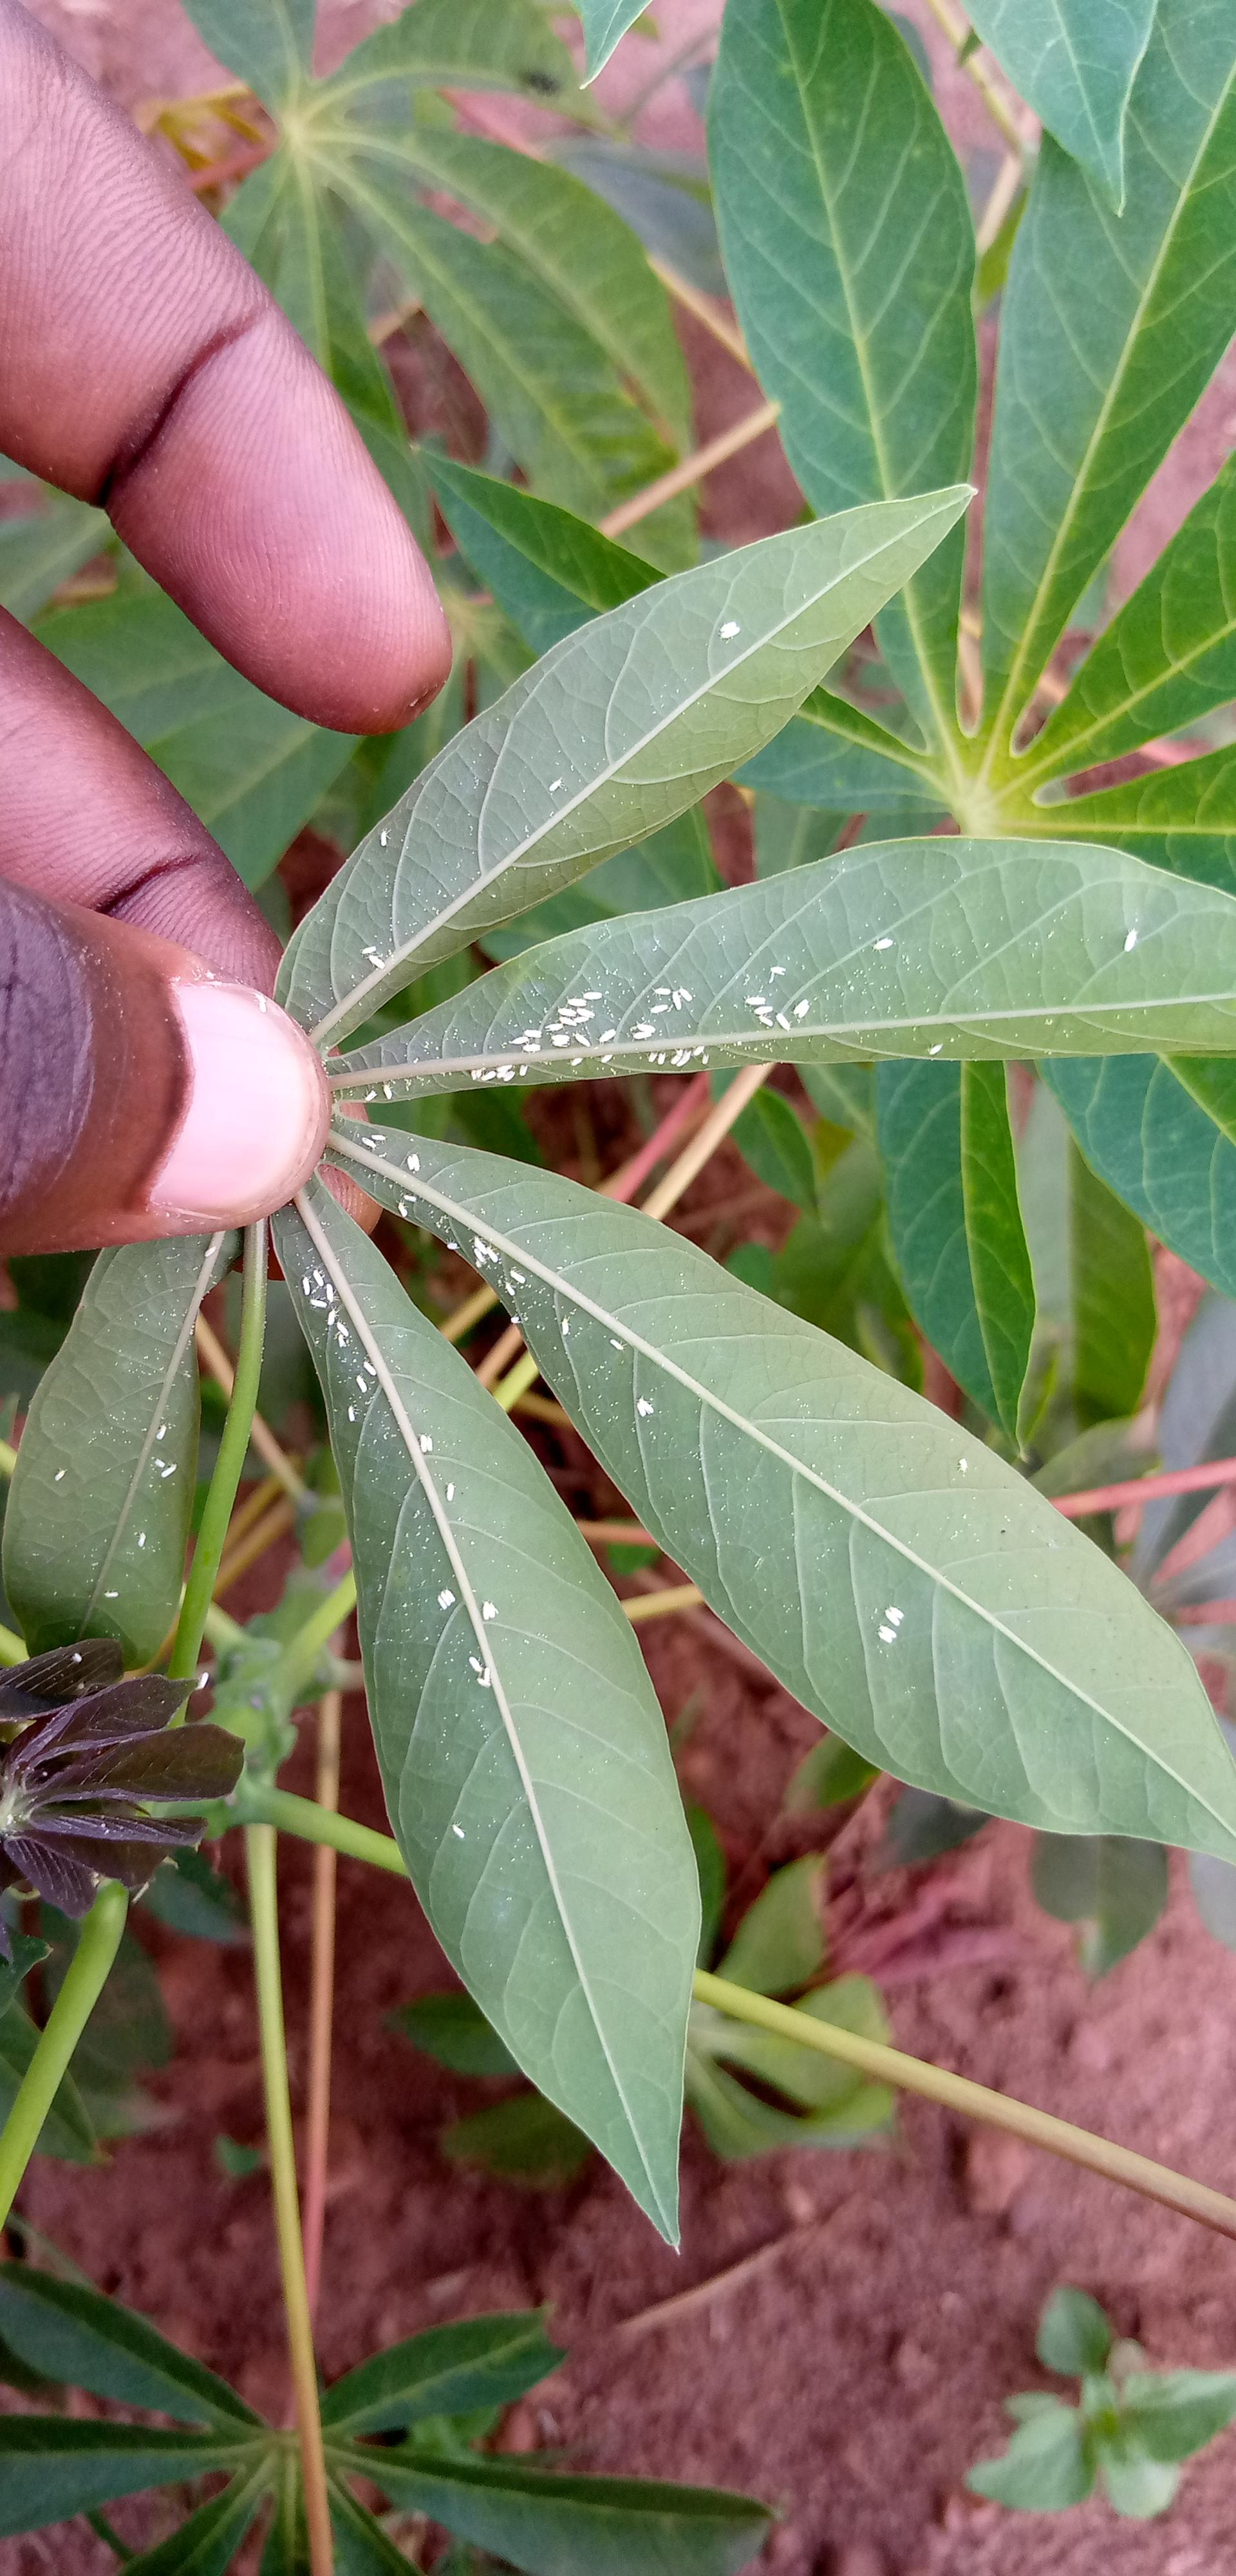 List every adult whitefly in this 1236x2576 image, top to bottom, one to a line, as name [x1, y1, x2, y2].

whitefly [719, 620, 736, 632]
whitefly [718, 625, 742, 641]
whitefly [546, 777, 564, 796]
whitefly [379, 827, 390, 849]
whitefly [1119, 922, 1139, 956]
whitefly [871, 934, 898, 954]
whitefly [360, 945, 378, 957]
whitefly [366, 953, 387, 971]
whitefly [768, 963, 790, 979]
whitefly [650, 985, 673, 996]
whitefly [678, 986, 695, 1003]
whitefly [581, 989, 605, 1001]
whitefly [671, 990, 684, 1011]
whitefly [743, 995, 767, 1006]
whitefly [565, 996, 589, 1007]
whitefly [792, 998, 810, 1015]
whitefly [646, 999, 671, 1015]
whitefly [257, 1002, 268, 1013]
whitefly [798, 1003, 811, 1019]
whitefly [753, 1005, 775, 1016]
whitefly [557, 1005, 579, 1018]
whitefly [577, 1007, 596, 1019]
whitefly [774, 1010, 794, 1031]
whitefly [758, 1014, 774, 1028]
whitefly [558, 1015, 577, 1027]
whitefly [574, 1016, 593, 1025]
whitefly [636, 1021, 657, 1035]
whitefly [543, 1021, 565, 1031]
whitefly [599, 1027, 617, 1045]
whitefly [523, 1027, 545, 1039]
whitefly [631, 1030, 654, 1040]
whitefly [573, 1032, 592, 1048]
whitefly [550, 1034, 572, 1041]
whitefly [509, 1036, 529, 1046]
whitefly [552, 1041, 570, 1048]
whitefly [924, 1041, 946, 1056]
whitefly [520, 1043, 543, 1054]
whitefly [691, 1044, 705, 1057]
whitefly [674, 1047, 684, 1056]
whitefly [683, 1048, 691, 1059]
whitefly [647, 1050, 659, 1064]
whitefly [657, 1051, 666, 1066]
whitefly [600, 1052, 615, 1064]
whitefly [699, 1053, 712, 1066]
whitefly [670, 1055, 682, 1065]
whitefly [570, 1056, 585, 1068]
whitefly [677, 1059, 690, 1068]
whitefly [518, 1062, 529, 1079]
whitefly [496, 1064, 513, 1072]
whitefly [470, 1068, 477, 1081]
whitefly [475, 1068, 482, 1079]
whitefly [480, 1070, 498, 1081]
whitefly [497, 1070, 508, 1080]
whitefly [503, 1070, 516, 1083]
whitefly [381, 1083, 398, 1101]
whitefly [362, 1088, 377, 1104]
whitefly [369, 1132, 388, 1142]
whitefly [359, 1135, 379, 1150]
whitefly [412, 1151, 421, 1173]
whitefly [406, 1153, 414, 1170]
whitefly [402, 1193, 420, 1202]
whitefly [397, 1200, 409, 1218]
whitefly [474, 1235, 487, 1256]
whitefly [445, 1240, 461, 1251]
whitefly [201, 1244, 220, 1260]
whitefly [486, 1244, 500, 1264]
whitefly [473, 1246, 487, 1262]
whitefly [312, 1267, 325, 1287]
whitefly [509, 1267, 529, 1287]
whitefly [301, 1276, 312, 1297]
whitefly [503, 1279, 518, 1298]
whitefly [325, 1282, 339, 1303]
whitefly [309, 1296, 328, 1309]
whitefly [326, 1307, 338, 1327]
whitefly [509, 1312, 523, 1325]
whitefly [559, 1314, 574, 1338]
whitefly [335, 1320, 351, 1337]
whitefly [337, 1332, 349, 1350]
whitefly [607, 1337, 626, 1352]
whitefly [362, 1359, 381, 1377]
whitefly [353, 1372, 371, 1396]
whitefly [639, 1397, 655, 1416]
whitefly [636, 1401, 646, 1419]
whitefly [345, 1403, 360, 1424]
whitefly [154, 1423, 168, 1442]
whitefly [418, 1432, 428, 1454]
whitefly [426, 1433, 438, 1454]
whitefly [957, 1455, 973, 1474]
whitefly [153, 1457, 167, 1469]
whitefly [160, 1462, 178, 1480]
whitefly [53, 1466, 68, 1482]
whitefly [444, 1479, 456, 1503]
whitefly [135, 1528, 149, 1549]
whitefly [445, 1587, 459, 1604]
whitefly [100, 1588, 120, 1600]
whitefly [441, 1589, 453, 1607]
whitefly [436, 1594, 448, 1611]
whitefly [489, 1598, 500, 1619]
whitefly [481, 1599, 490, 1620]
whitefly [889, 1604, 906, 1620]
whitefly [884, 1607, 901, 1627]
whitefly [878, 1624, 897, 1640]
whitefly [876, 1631, 893, 1645]
whitefly [70, 1652, 84, 1665]
whitefly [469, 1654, 483, 1672]
whitefly [482, 1666, 492, 1682]
whitefly [196, 1670, 212, 1692]
whitefly [475, 1676, 494, 1689]
whitefly [449, 1821, 469, 1840]